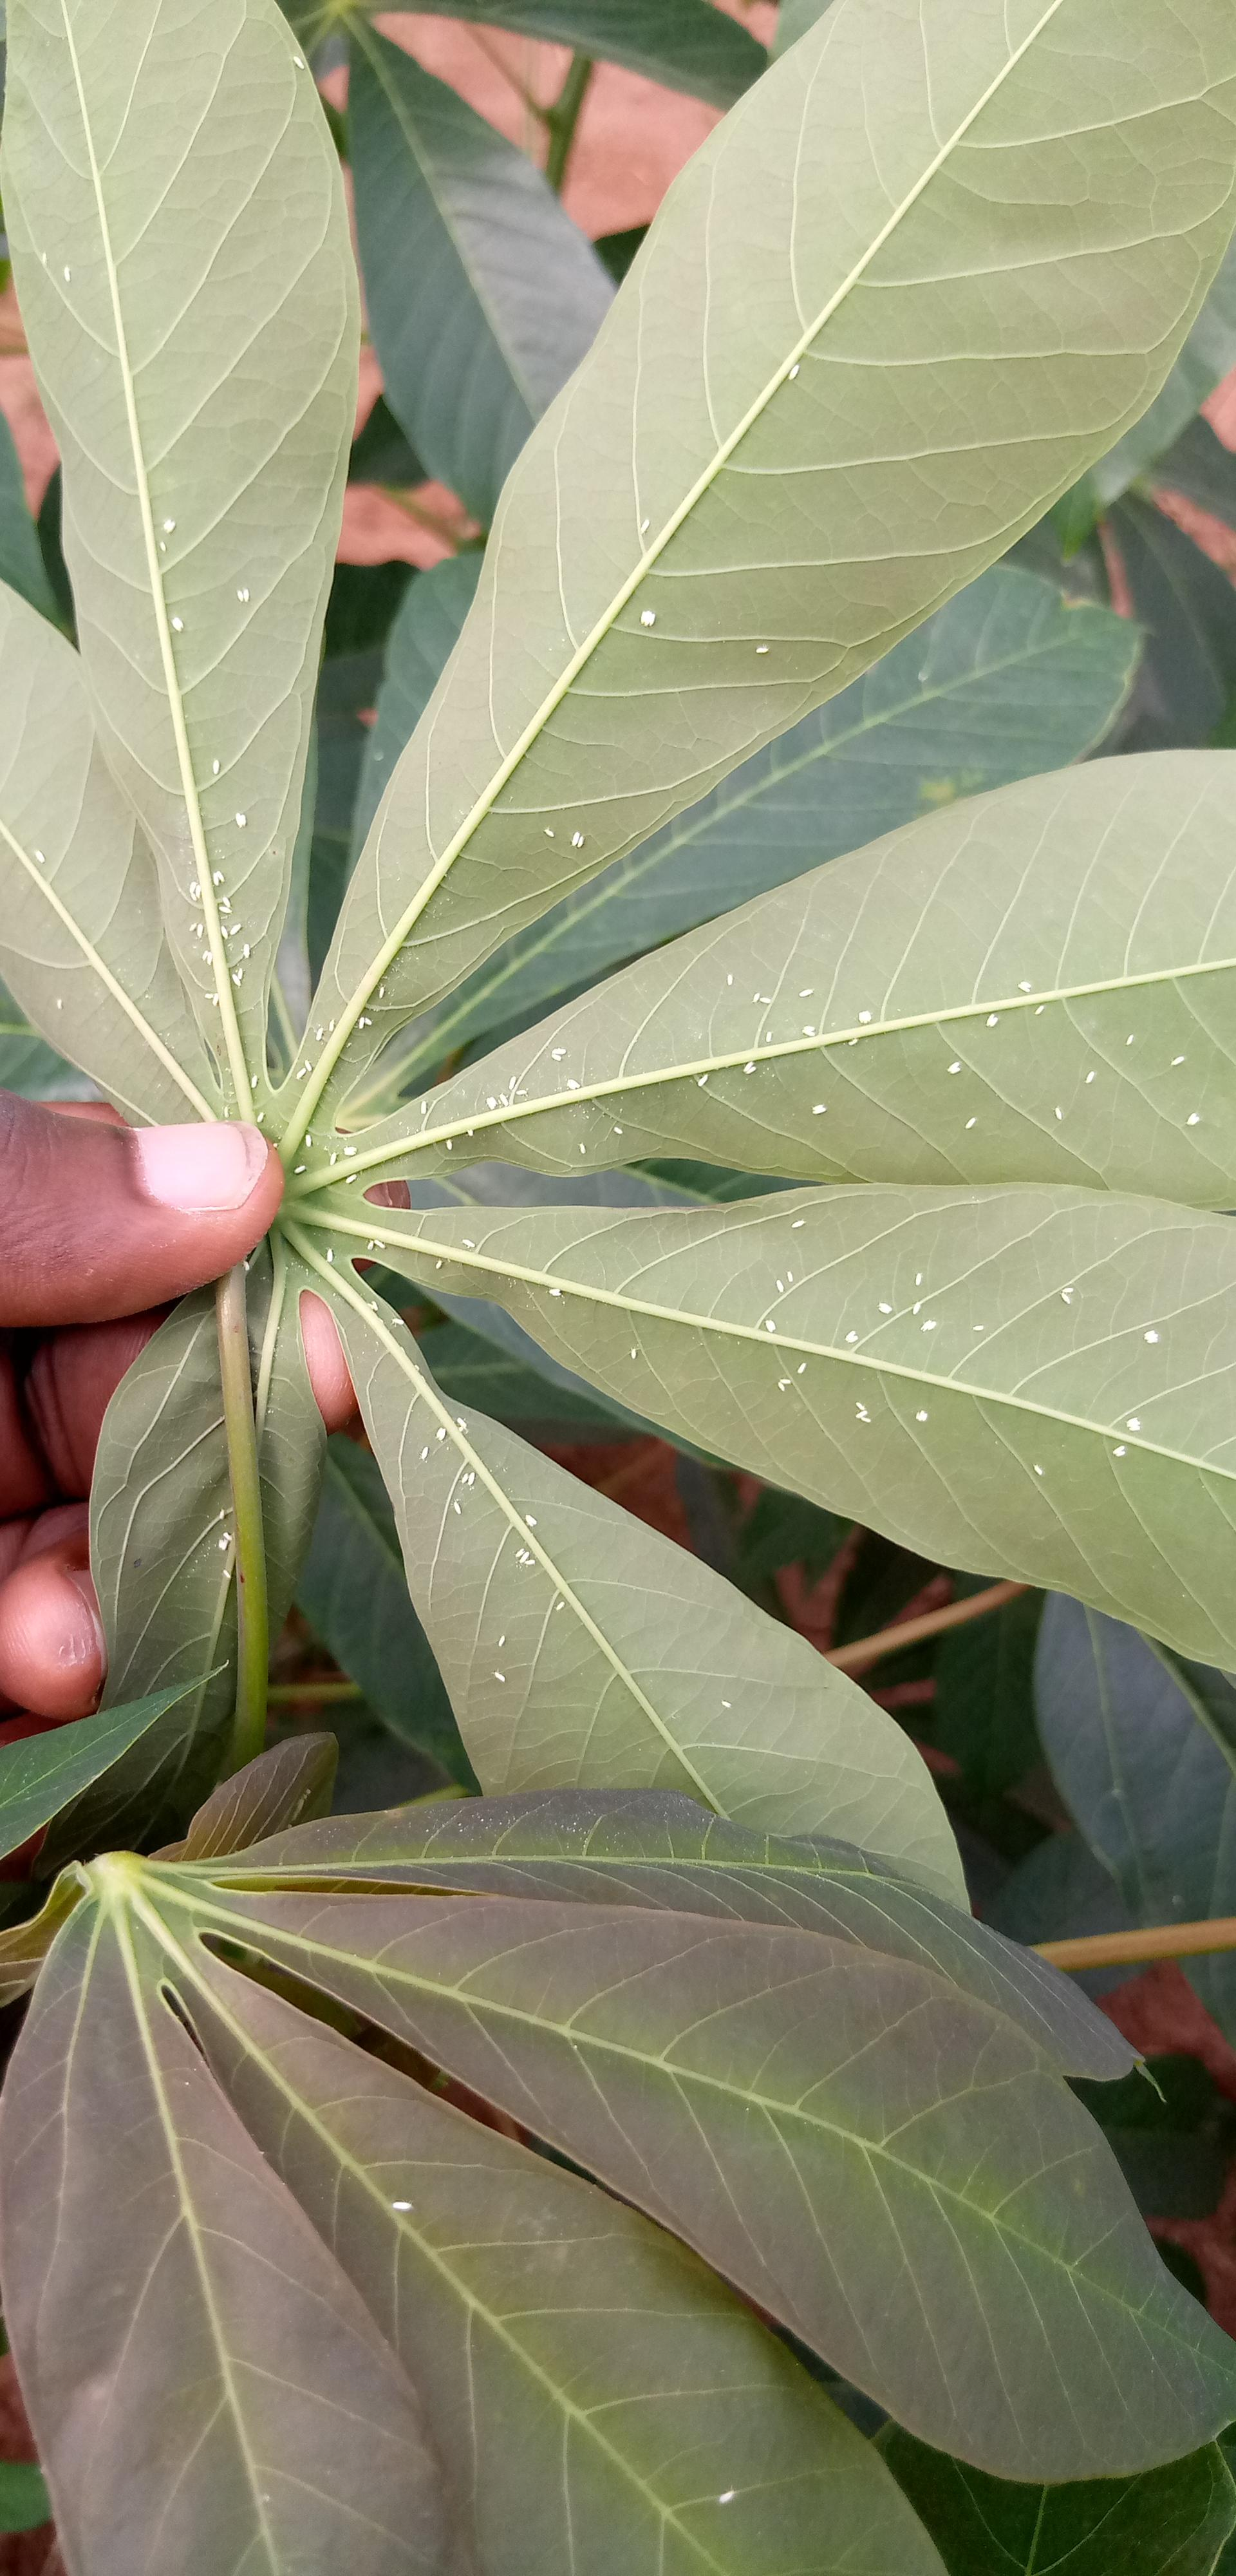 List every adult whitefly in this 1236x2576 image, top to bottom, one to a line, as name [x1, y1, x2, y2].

whitefly [780, 355, 803, 384]
whitefly [162, 513, 183, 529]
whitefly [621, 515, 653, 546]
whitefly [153, 538, 174, 562]
whitefly [225, 581, 258, 611]
whitefly [628, 601, 670, 639]
whitefly [165, 603, 189, 638]
whitefly [631, 611, 659, 630]
whitefly [748, 637, 768, 663]
whitefly [200, 755, 239, 787]
whitefly [228, 800, 264, 835]
whitefly [536, 816, 563, 848]
whitefly [566, 816, 593, 855]
whitefly [28, 837, 53, 868]
whitefly [180, 865, 207, 902]
whitefly [200, 869, 230, 892]
whitefly [179, 882, 211, 904]
whitefly [208, 893, 236, 918]
whitefly [211, 911, 246, 945]
whitefly [179, 913, 204, 940]
whitefly [180, 921, 204, 941]
whitefly [230, 941, 256, 966]
whitefly [187, 948, 221, 973]
whitefly [719, 961, 738, 989]
whitefly [220, 966, 250, 999]
whitefly [1011, 973, 1036, 999]
whitefly [791, 979, 817, 1005]
whitefly [750, 981, 782, 1018]
whitefly [368, 983, 391, 1005]
whitefly [747, 985, 776, 1011]
whitefly [196, 987, 229, 1015]
whitefly [1024, 994, 1051, 1021]
whitefly [843, 998, 877, 1029]
whitefly [850, 999, 883, 1028]
whitefly [338, 1003, 382, 1045]
whitefly [313, 1004, 344, 1039]
whitefly [345, 1005, 380, 1040]
whitefly [980, 1008, 1006, 1043]
whitefly [791, 1015, 821, 1046]
whitefly [308, 1018, 334, 1052]
whitefly [791, 1018, 809, 1039]
whitefly [1107, 1022, 1148, 1061]
whitefly [754, 1023, 780, 1052]
whitefly [841, 1033, 866, 1054]
whitefly [538, 1039, 589, 1064]
whitefly [1166, 1045, 1189, 1070]
whitefly [944, 1046, 980, 1081]
whitefly [279, 1052, 319, 1088]
whitefly [733, 1052, 762, 1084]
whitefly [289, 1060, 319, 1086]
whitefly [691, 1065, 718, 1090]
whitefly [1081, 1067, 1105, 1094]
whitefly [233, 1068, 268, 1103]
whitefly [561, 1068, 586, 1094]
whitefly [505, 1070, 526, 1086]
whitefly [513, 1081, 531, 1102]
whitefly [480, 1086, 510, 1117]
whitefly [474, 1088, 510, 1113]
whitefly [803, 1090, 848, 1126]
whitefly [415, 1099, 438, 1121]
whitefly [1179, 1104, 1209, 1128]
whitefly [1054, 1106, 1076, 1124]
whitefly [245, 1108, 277, 1133]
whitefly [962, 1109, 988, 1138]
whitefly [604, 1116, 635, 1137]
whitefly [462, 1119, 496, 1155]
whitefly [299, 1130, 326, 1159]
whitefly [569, 1130, 600, 1162]
whitefly [442, 1140, 460, 1155]
whitefly [337, 1141, 364, 1165]
whitefly [321, 1144, 342, 1168]
whitefly [288, 1160, 312, 1187]
whitefly [337, 1169, 370, 1193]
whitefly [791, 1214, 819, 1240]
whitefly [453, 1224, 481, 1250]
whitefly [353, 1228, 390, 1256]
whitefly [357, 1228, 398, 1264]
whitefly [316, 1243, 335, 1264]
whitefly [425, 1250, 451, 1273]
whitefly [765, 1264, 819, 1305]
whitefly [906, 1265, 937, 1295]
whitefly [775, 1273, 807, 1307]
whitefly [1053, 1273, 1083, 1309]
whitefly [530, 1277, 576, 1306]
whitefly [1054, 1281, 1081, 1311]
whitefly [359, 1296, 386, 1314]
whitefly [876, 1296, 904, 1320]
whitefly [913, 1303, 936, 1323]
whitefly [386, 1307, 411, 1338]
whitefly [919, 1312, 964, 1344]
whitefly [965, 1314, 1006, 1347]
whitefly [755, 1316, 783, 1337]
whitefly [1145, 1318, 1166, 1348]
whitefly [842, 1321, 873, 1348]
whitefly [1133, 1321, 1166, 1348]
whitefly [614, 1340, 644, 1365]
whitefly [789, 1345, 823, 1383]
whitefly [772, 1370, 801, 1399]
whitefly [775, 1370, 810, 1401]
whitefly [845, 1386, 879, 1436]
whitefly [841, 1394, 880, 1434]
whitefly [906, 1406, 930, 1435]
whitefly [1115, 1407, 1147, 1442]
whitefly [457, 1410, 483, 1442]
whitefly [431, 1419, 453, 1450]
whitefly [1101, 1435, 1130, 1464]
whitefly [404, 1442, 429, 1468]
whitefly [1022, 1454, 1053, 1486]
whitefly [456, 1463, 489, 1491]
whitefly [207, 1491, 238, 1523]
whitefly [443, 1498, 467, 1522]
whitefly [516, 1505, 547, 1536]
whitefly [208, 1516, 252, 1562]
whitefly [203, 1539, 233, 1586]
whitefly [501, 1541, 550, 1580]
whitefly [501, 1546, 545, 1578]
whitefly [547, 1585, 576, 1623]
whitefly [489, 1625, 509, 1653]
whitefly [471, 1665, 507, 1705]
whitefly [694, 1689, 753, 1718]